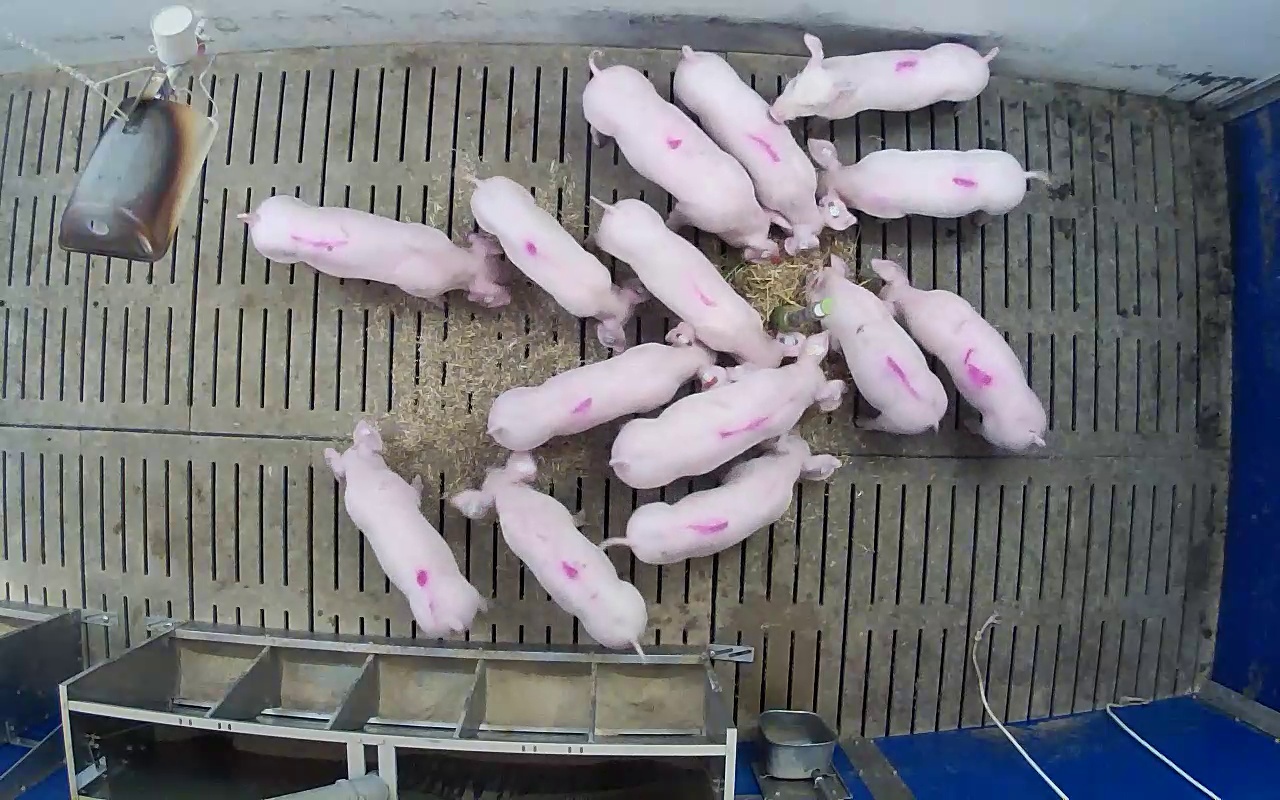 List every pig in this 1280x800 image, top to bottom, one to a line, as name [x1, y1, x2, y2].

pig [769, 31, 998, 125]
pig [673, 44, 858, 256]
pig [582, 48, 794, 265]
pig [804, 139, 1051, 232]
pig [465, 174, 650, 355]
pig [586, 193, 808, 382]
pig [236, 194, 516, 311]
pig [805, 252, 949, 436]
pig [871, 260, 1050, 452]
pig [484, 323, 729, 450]
pig [611, 329, 850, 491]
pig [319, 423, 493, 644]
pig [595, 424, 845, 562]
pig [449, 449, 650, 664]